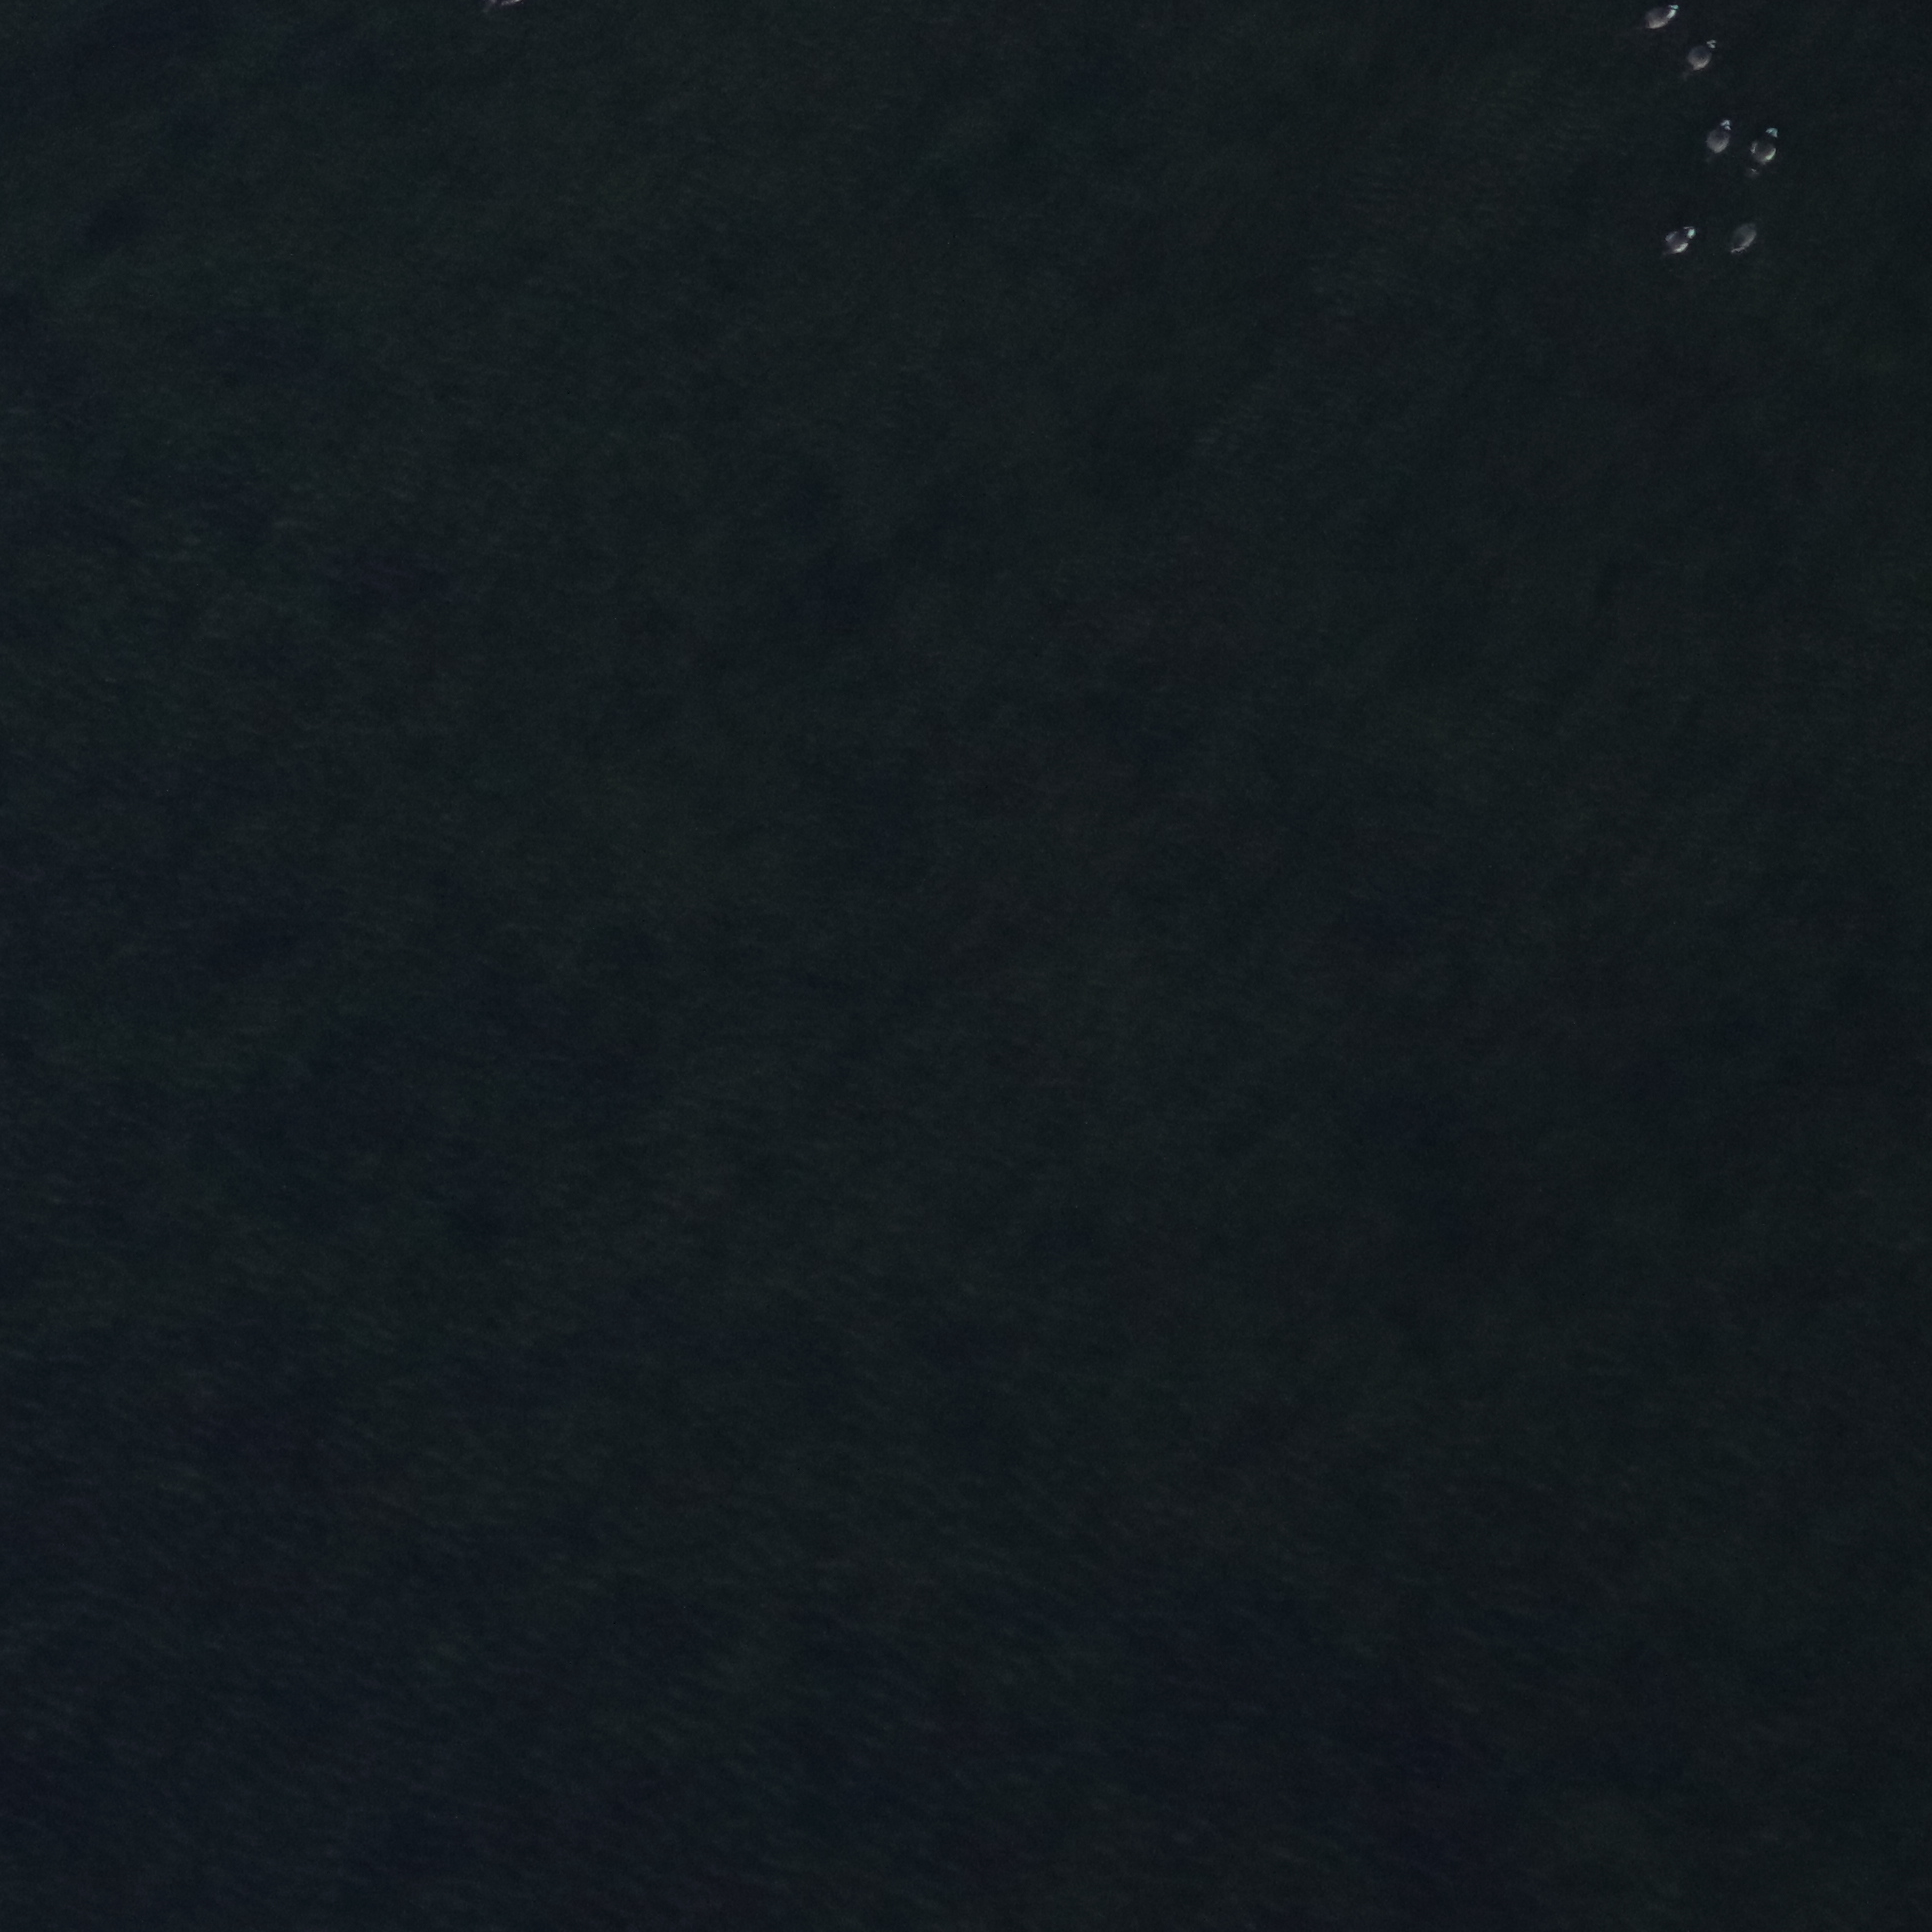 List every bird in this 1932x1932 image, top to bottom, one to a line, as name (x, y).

brant (1658, 17)
brant (1700, 55)
brant (1719, 137)
brant (1765, 148)
brant (1747, 239)
brant (1684, 240)